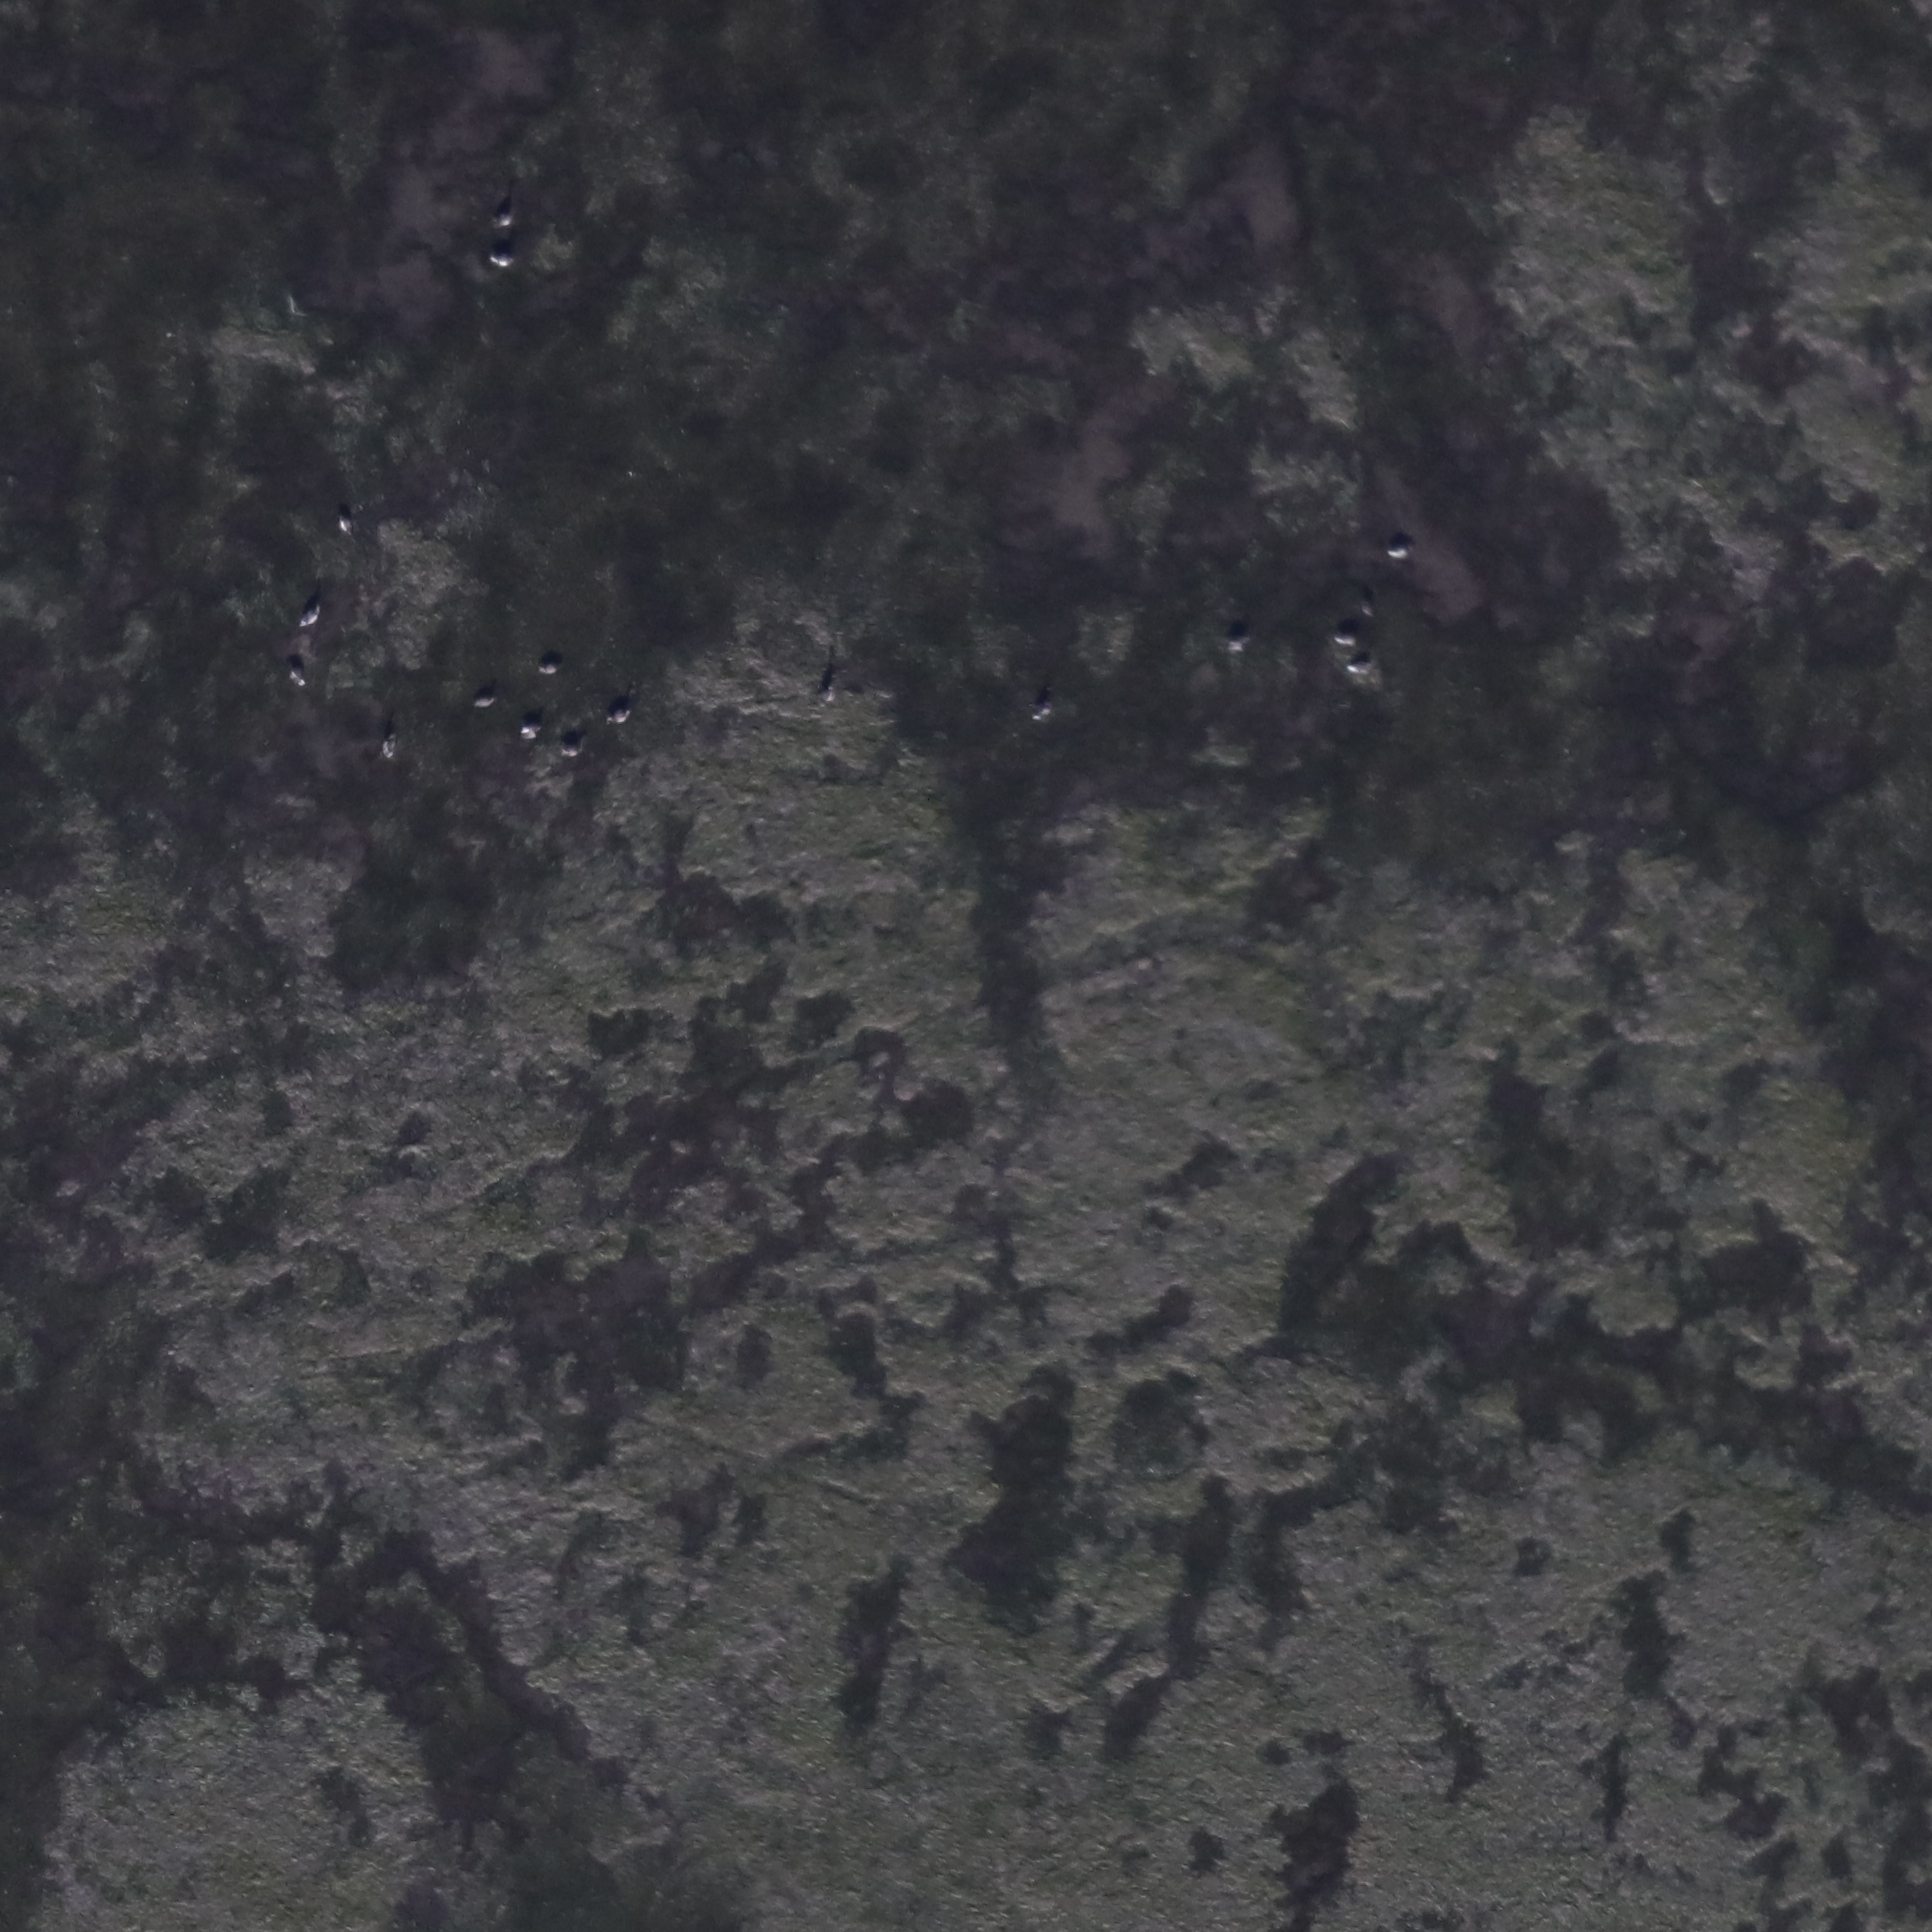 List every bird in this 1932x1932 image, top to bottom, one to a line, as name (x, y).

brant (511, 205)
brant (504, 257)
brant (340, 529)
brant (1404, 542)
brant (1371, 604)
brant (304, 615)
brant (1341, 637)
brant (1226, 650)
brant (547, 666)
brant (300, 678)
brant (1357, 678)
brant (487, 689)
brant (820, 689)
brant (1030, 713)
brant (613, 722)
brant (527, 730)
brant (400, 743)
brant (558, 758)